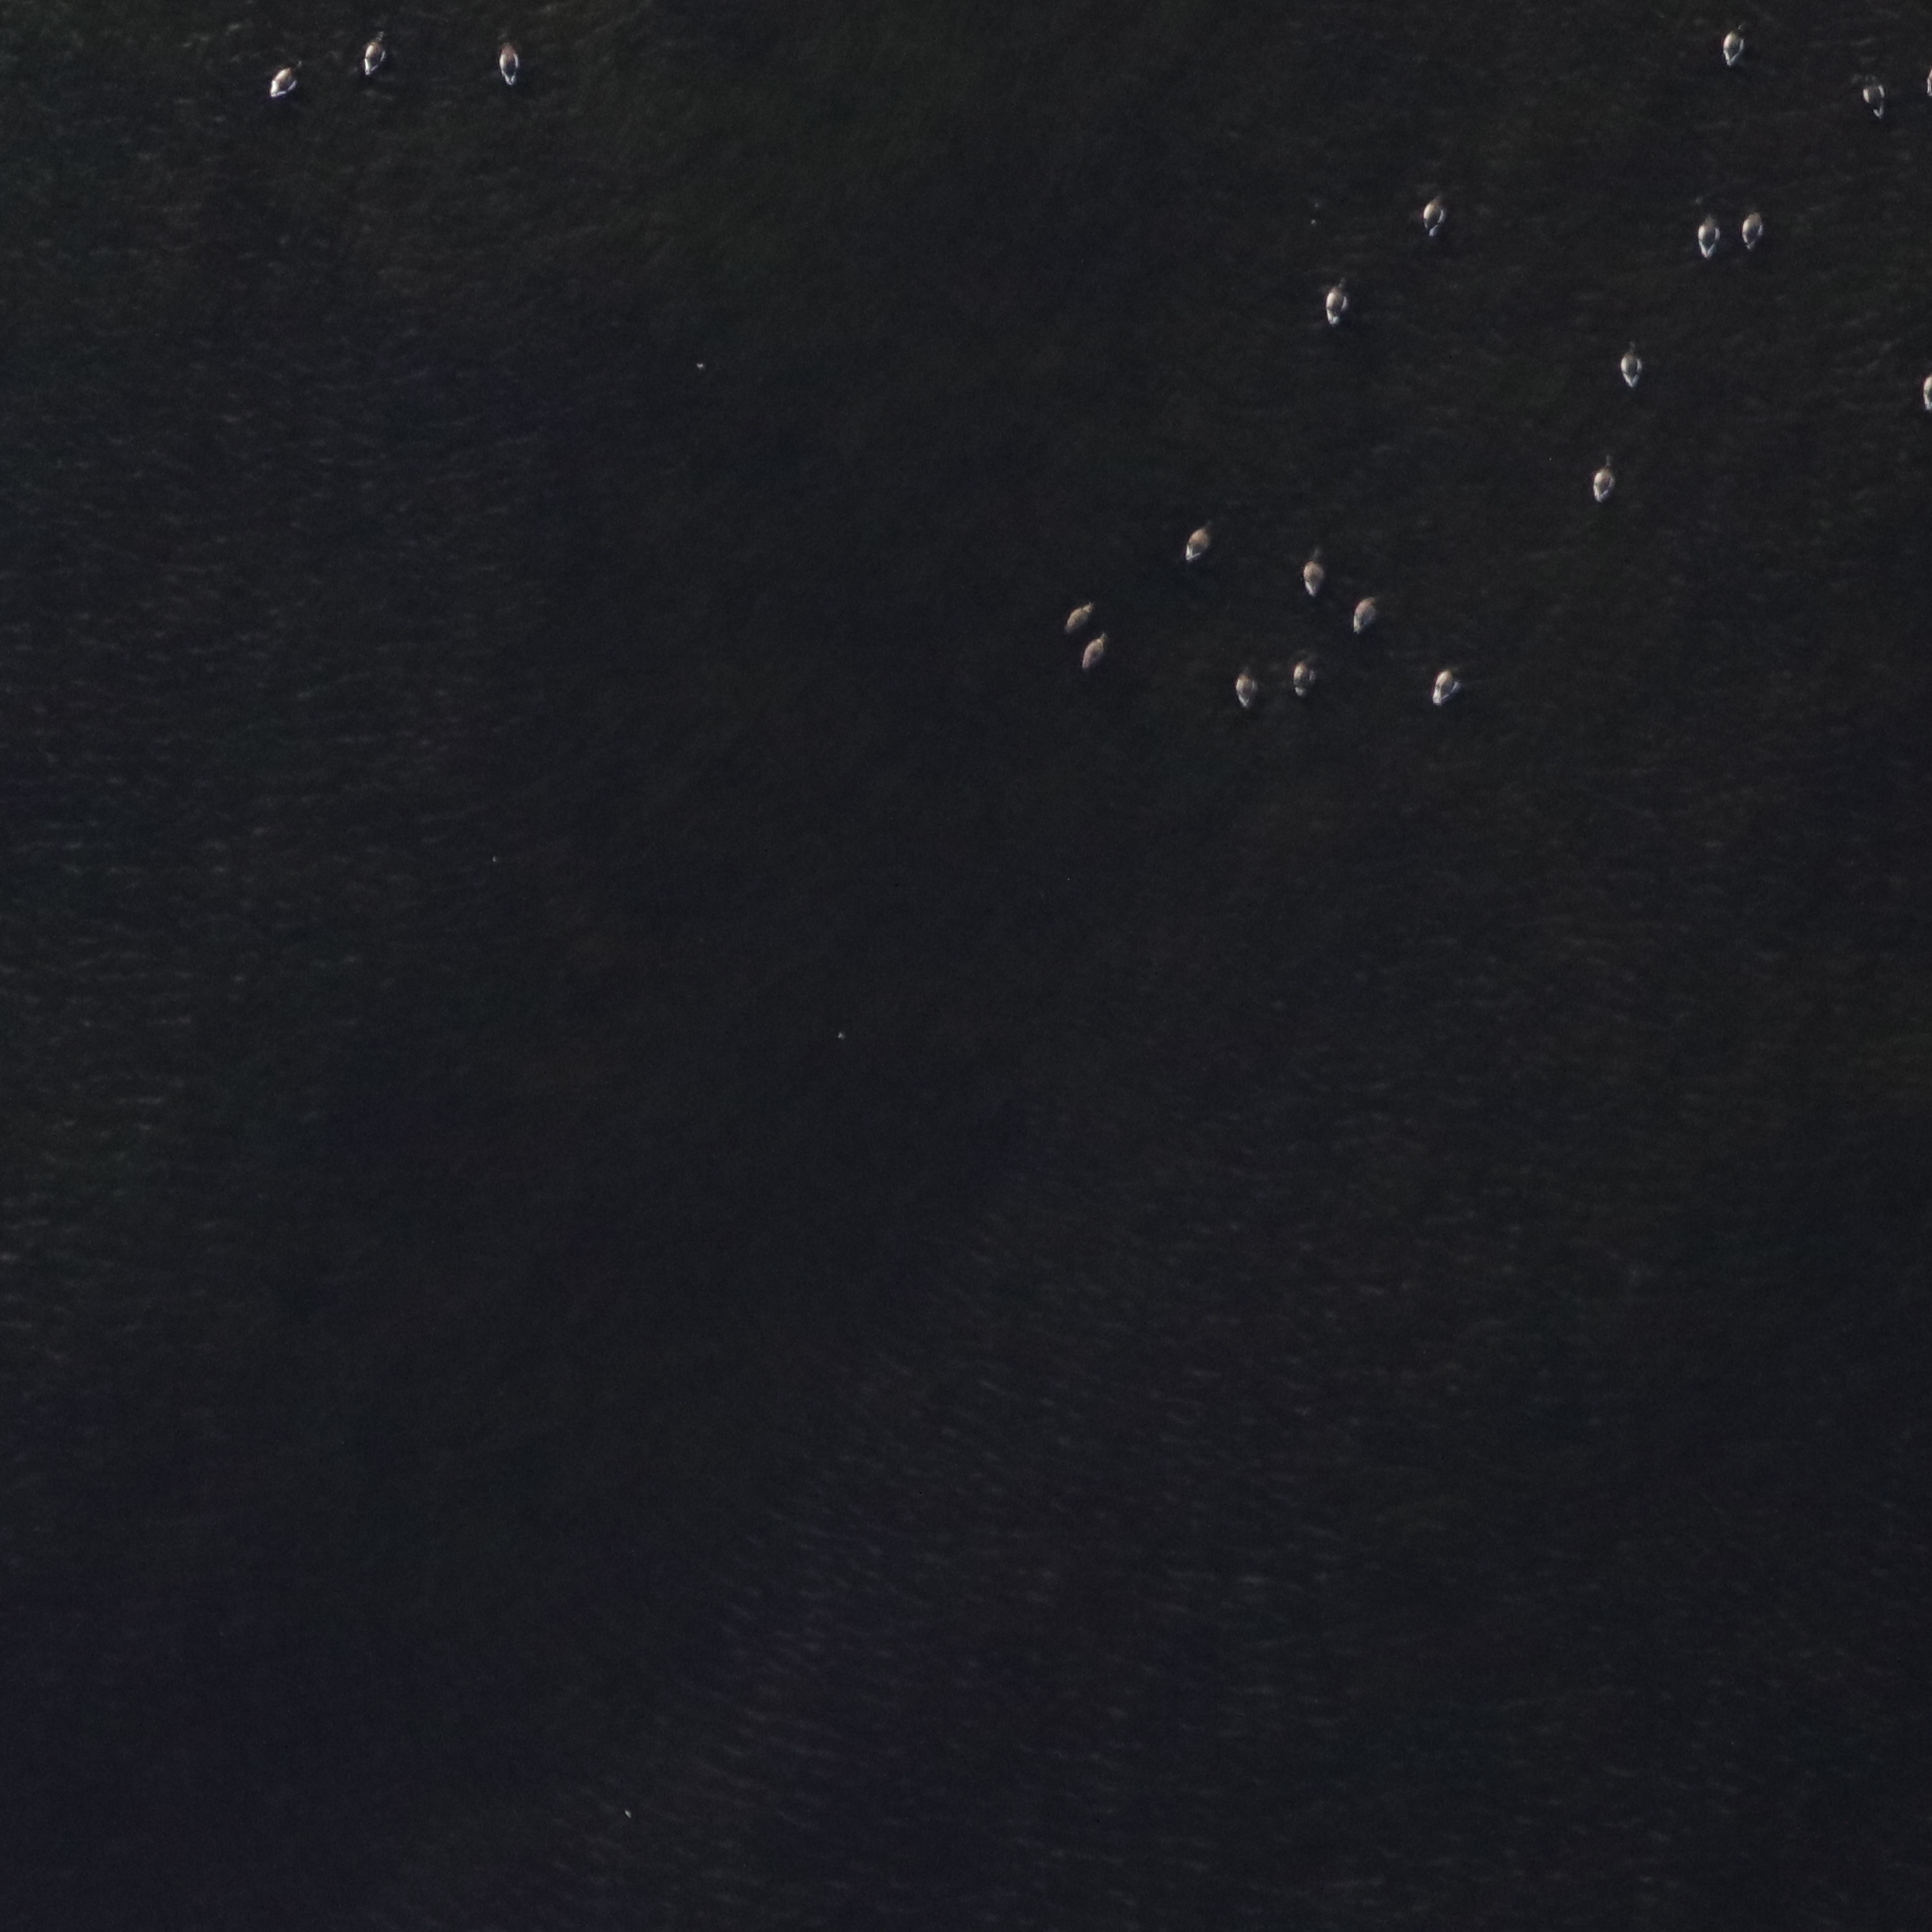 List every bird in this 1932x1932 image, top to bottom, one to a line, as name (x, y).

brant (1734, 45)
brant (375, 56)
brant (509, 60)
brant (284, 83)
brant (1873, 95)
brant (1432, 214)
brant (1753, 231)
brant (1708, 233)
brant (1335, 302)
brant (1630, 363)
brant (1604, 477)
brant (1199, 542)
brant (1314, 572)
brant (1366, 615)
other bird (1078, 621)
other bird (1095, 657)
brant (1303, 674)
brant (1446, 684)
brant (1246, 686)